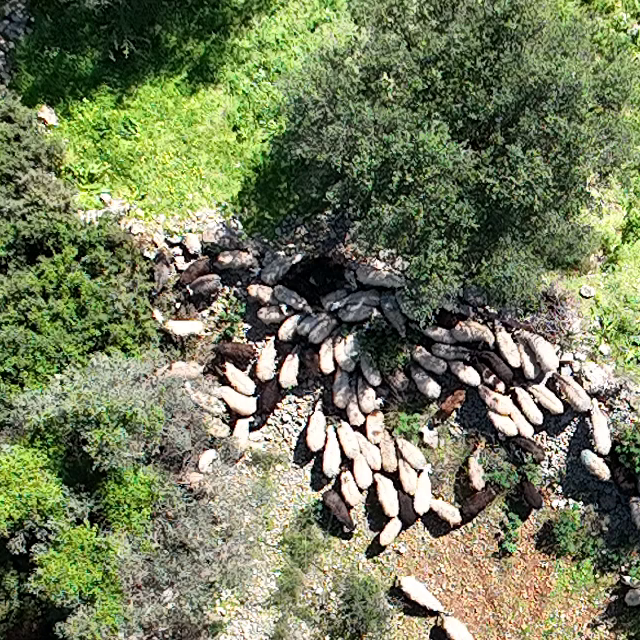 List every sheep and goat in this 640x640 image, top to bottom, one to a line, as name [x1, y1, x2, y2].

sheep [124, 238, 154, 287]
sheep [150, 247, 174, 295]
sheep [213, 250, 260, 278]
sheep [260, 252, 305, 283]
sheep [174, 255, 211, 293]
sheep [356, 265, 405, 288]
sheep [168, 275, 220, 309]
sheep [246, 285, 288, 317]
sheep [275, 285, 312, 314]
sheep [319, 290, 347, 308]
sheep [330, 290, 380, 310]
sheep [381, 297, 406, 338]
sheep [257, 303, 292, 323]
sheep [337, 307, 379, 321]
sheep [154, 310, 205, 337]
sheep [278, 313, 303, 340]
sheep [296, 313, 327, 335]
sheep [308, 317, 335, 344]
sheep [409, 320, 456, 344]
sheep [453, 321, 493, 348]
sheep [494, 325, 521, 367]
sheep [513, 329, 559, 371]
sheep [346, 333, 358, 357]
sheep [256, 336, 277, 381]
sheep [336, 336, 355, 372]
sheep [319, 338, 335, 374]
sheep [517, 340, 541, 379]
sheep [399, 343, 447, 376]
sheep [213, 344, 256, 369]
sheep [280, 345, 301, 389]
sheep [430, 345, 472, 361]
sheep [472, 351, 513, 381]
sheep [359, 352, 382, 386]
sheep [474, 356, 504, 393]
sheep [150, 361, 203, 384]
sheep [223, 362, 256, 394]
sheep [381, 362, 408, 392]
sheep [447, 362, 480, 386]
sheep [333, 364, 348, 408]
sheep [409, 366, 442, 399]
sheep [552, 373, 591, 413]
sheep [259, 374, 280, 420]
sheep [358, 374, 384, 412]
sheep [348, 376, 367, 424]
sheep [183, 382, 226, 416]
sheep [522, 382, 563, 414]
sheep [478, 385, 509, 415]
sheep [219, 386, 257, 415]
sheep [509, 386, 543, 425]
sheep [430, 389, 467, 427]
sheep [591, 397, 612, 455]
sheep [307, 399, 327, 452]
sheep [511, 406, 534, 438]
sheep [367, 410, 384, 444]
sheep [486, 411, 517, 433]
sheep [198, 412, 230, 439]
sheep [231, 415, 255, 455]
sheep [335, 421, 361, 459]
sheep [322, 425, 341, 477]
sheep [380, 431, 397, 471]
sheep [354, 432, 382, 470]
sheep [506, 435, 545, 462]
sheep [394, 437, 428, 469]
sheep [469, 440, 486, 489]
sheep [581, 448, 608, 480]
sheep [199, 449, 218, 472]
sheep [353, 453, 372, 490]
sheep [396, 456, 418, 495]
sheep [413, 462, 432, 514]
sheep [340, 465, 362, 506]
sheep [519, 471, 542, 509]
sheep [372, 473, 400, 517]
sheep [461, 485, 502, 524]
sheep [397, 489, 417, 527]
sheep [321, 491, 357, 533]
sheep [629, 498, 639, 532]
sheep [428, 499, 460, 524]
sheep [380, 517, 401, 544]
sheep [396, 576, 445, 612]
sheep [622, 576, 639, 588]
sheep [624, 589, 639, 606]
sheep [440, 614, 480, 639]
sheep [96, 635, 141, 639]